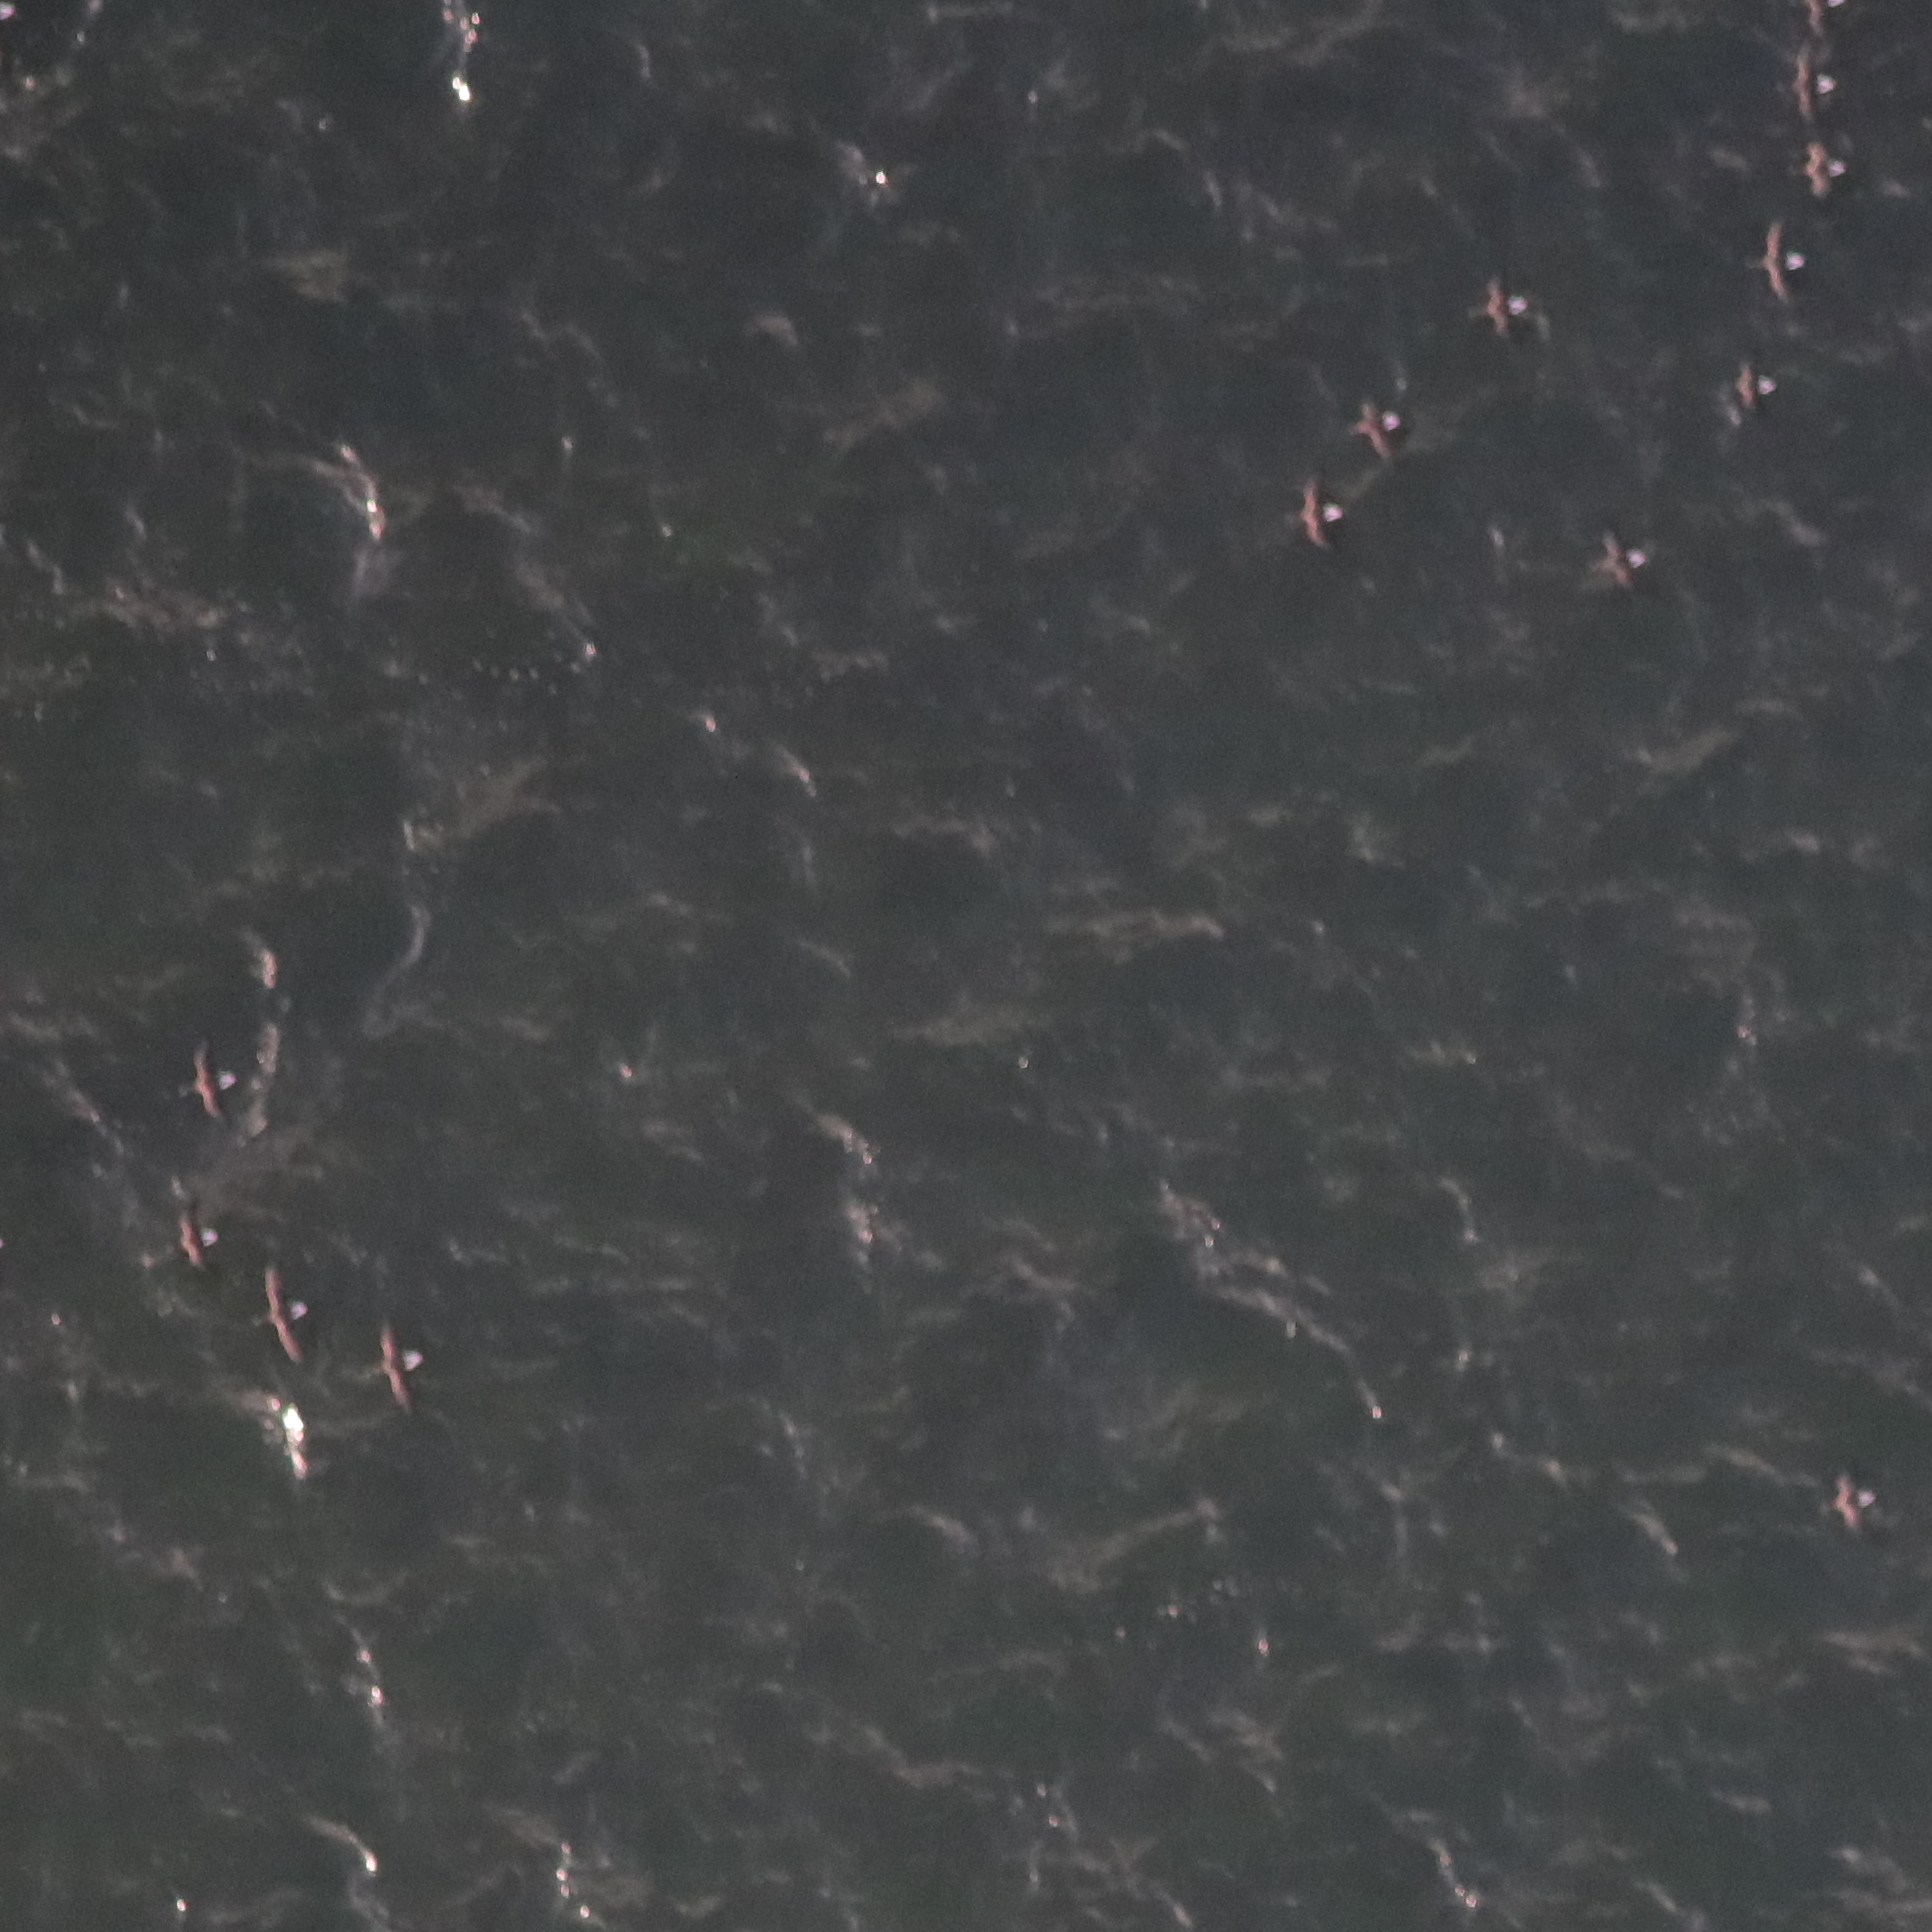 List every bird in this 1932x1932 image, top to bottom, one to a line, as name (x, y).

brant (1815, 4)
brant (1805, 85)
brant (1821, 168)
brant (1777, 259)
brant (1498, 310)
brant (1749, 386)
brant (1378, 429)
brant (1318, 516)
brant (1617, 556)
brant (205, 1081)
brant (187, 1242)
brant (284, 1319)
brant (400, 1368)
brant (1849, 1500)